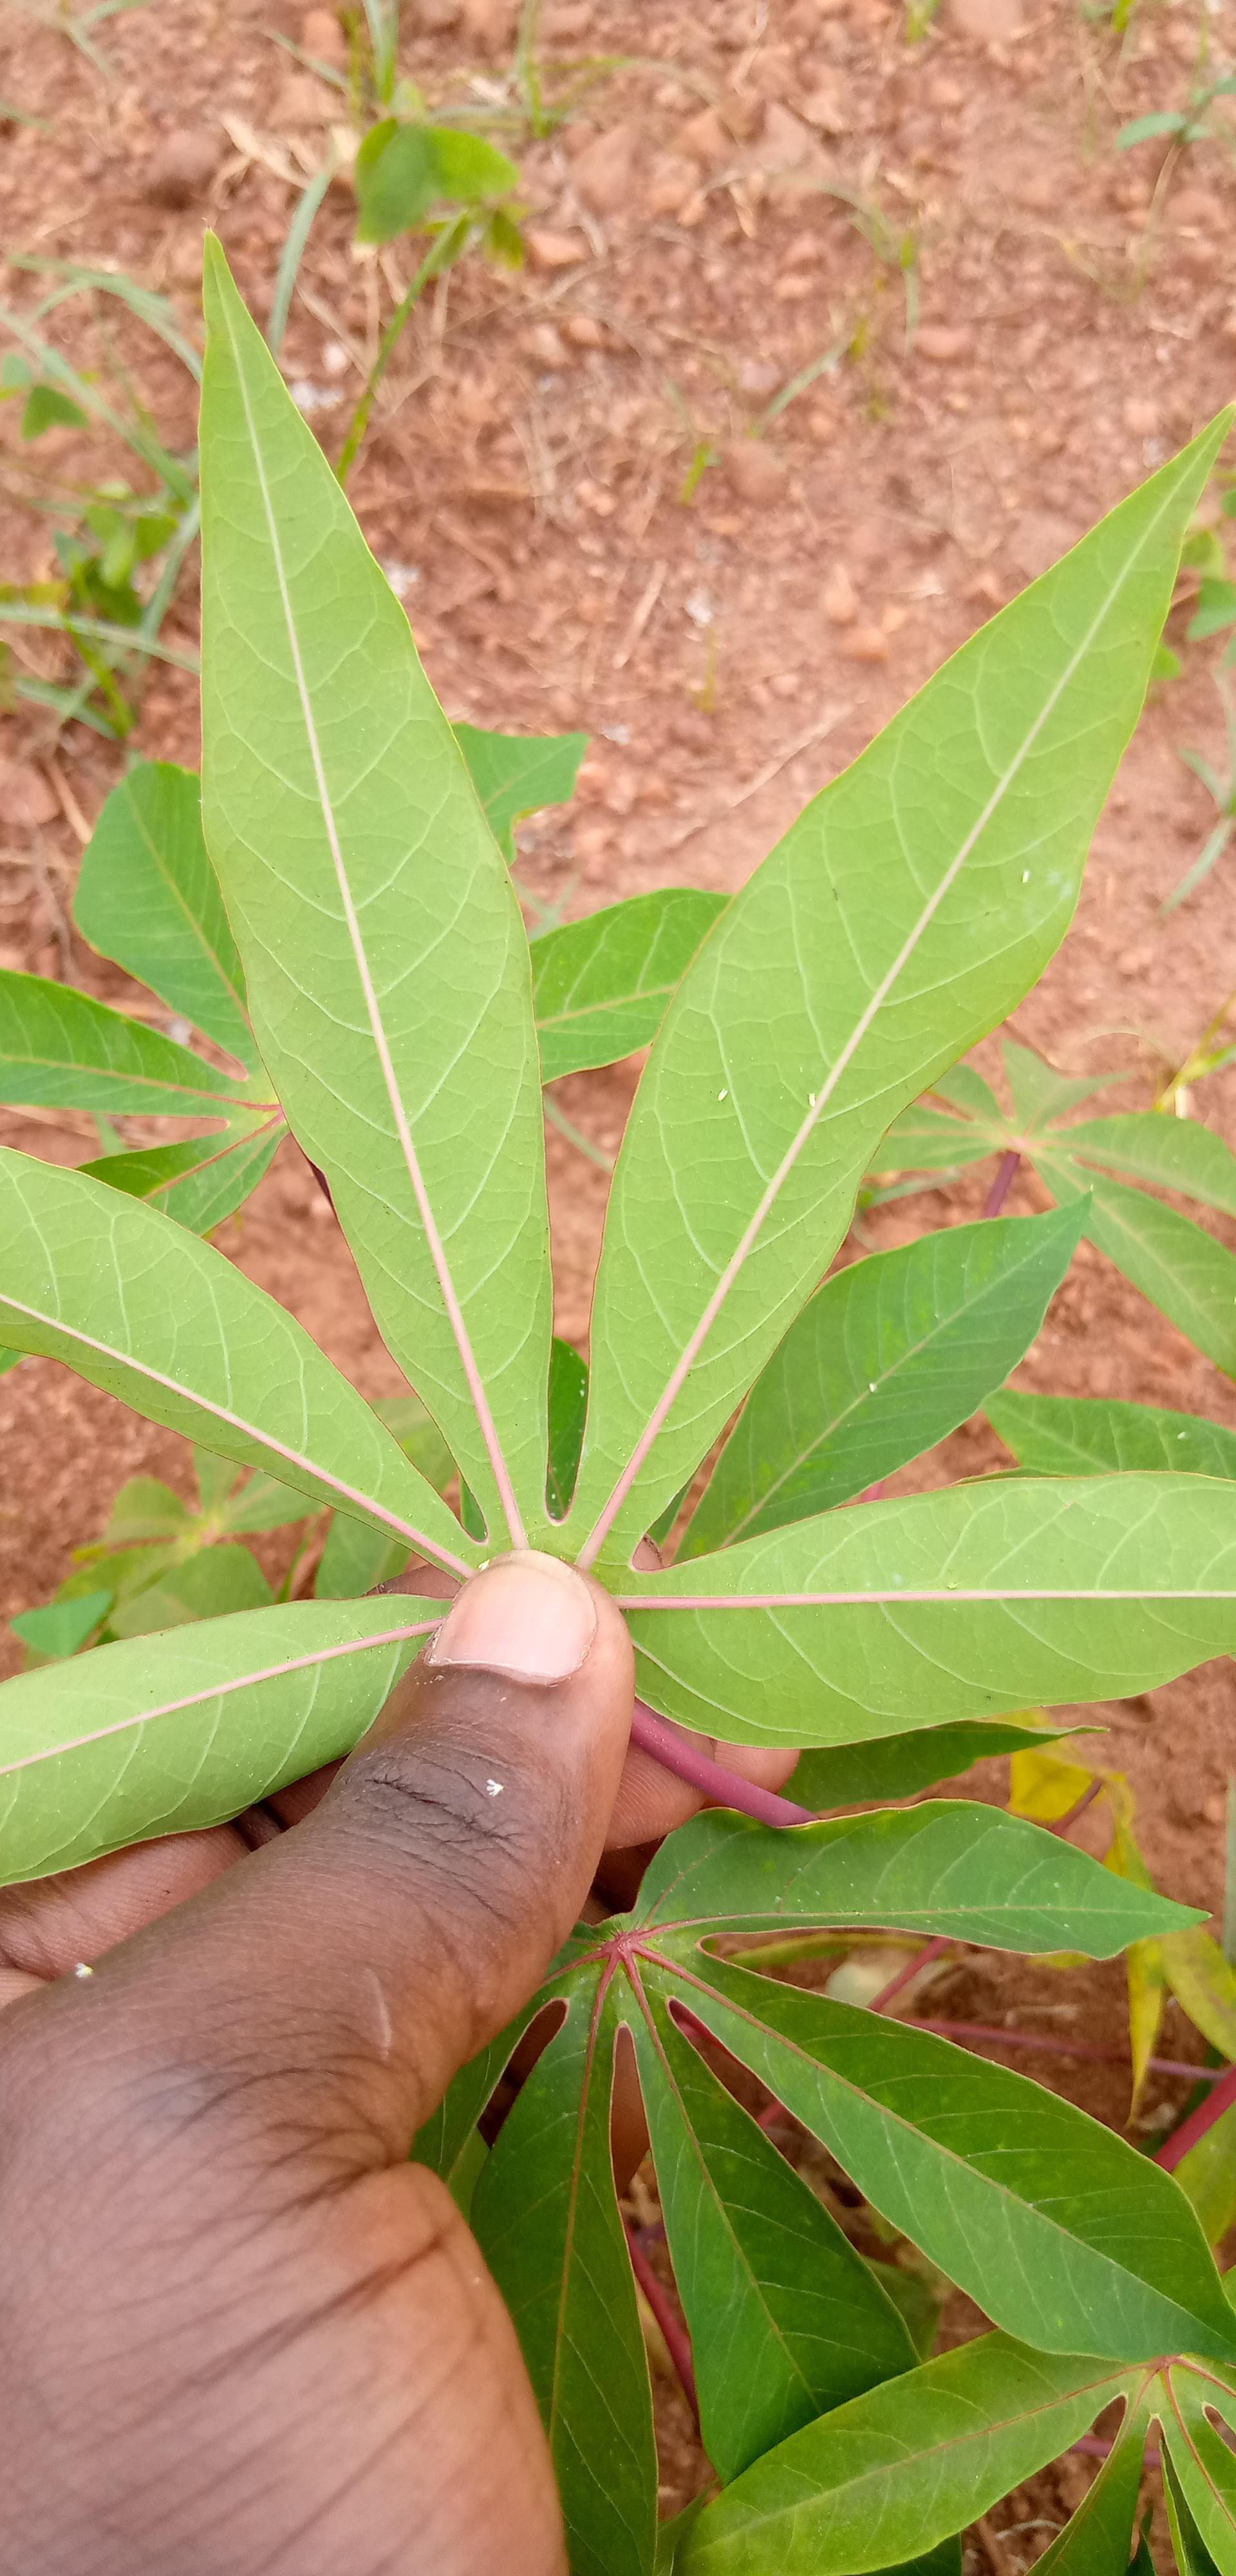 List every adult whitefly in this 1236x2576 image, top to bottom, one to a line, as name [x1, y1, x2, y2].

whitefly [1015, 863, 1038, 888]
whitefly [713, 1085, 734, 1106]
whitefly [805, 1091, 821, 1113]
whitefly [865, 1379, 881, 1401]
whitefly [476, 1555, 492, 1573]